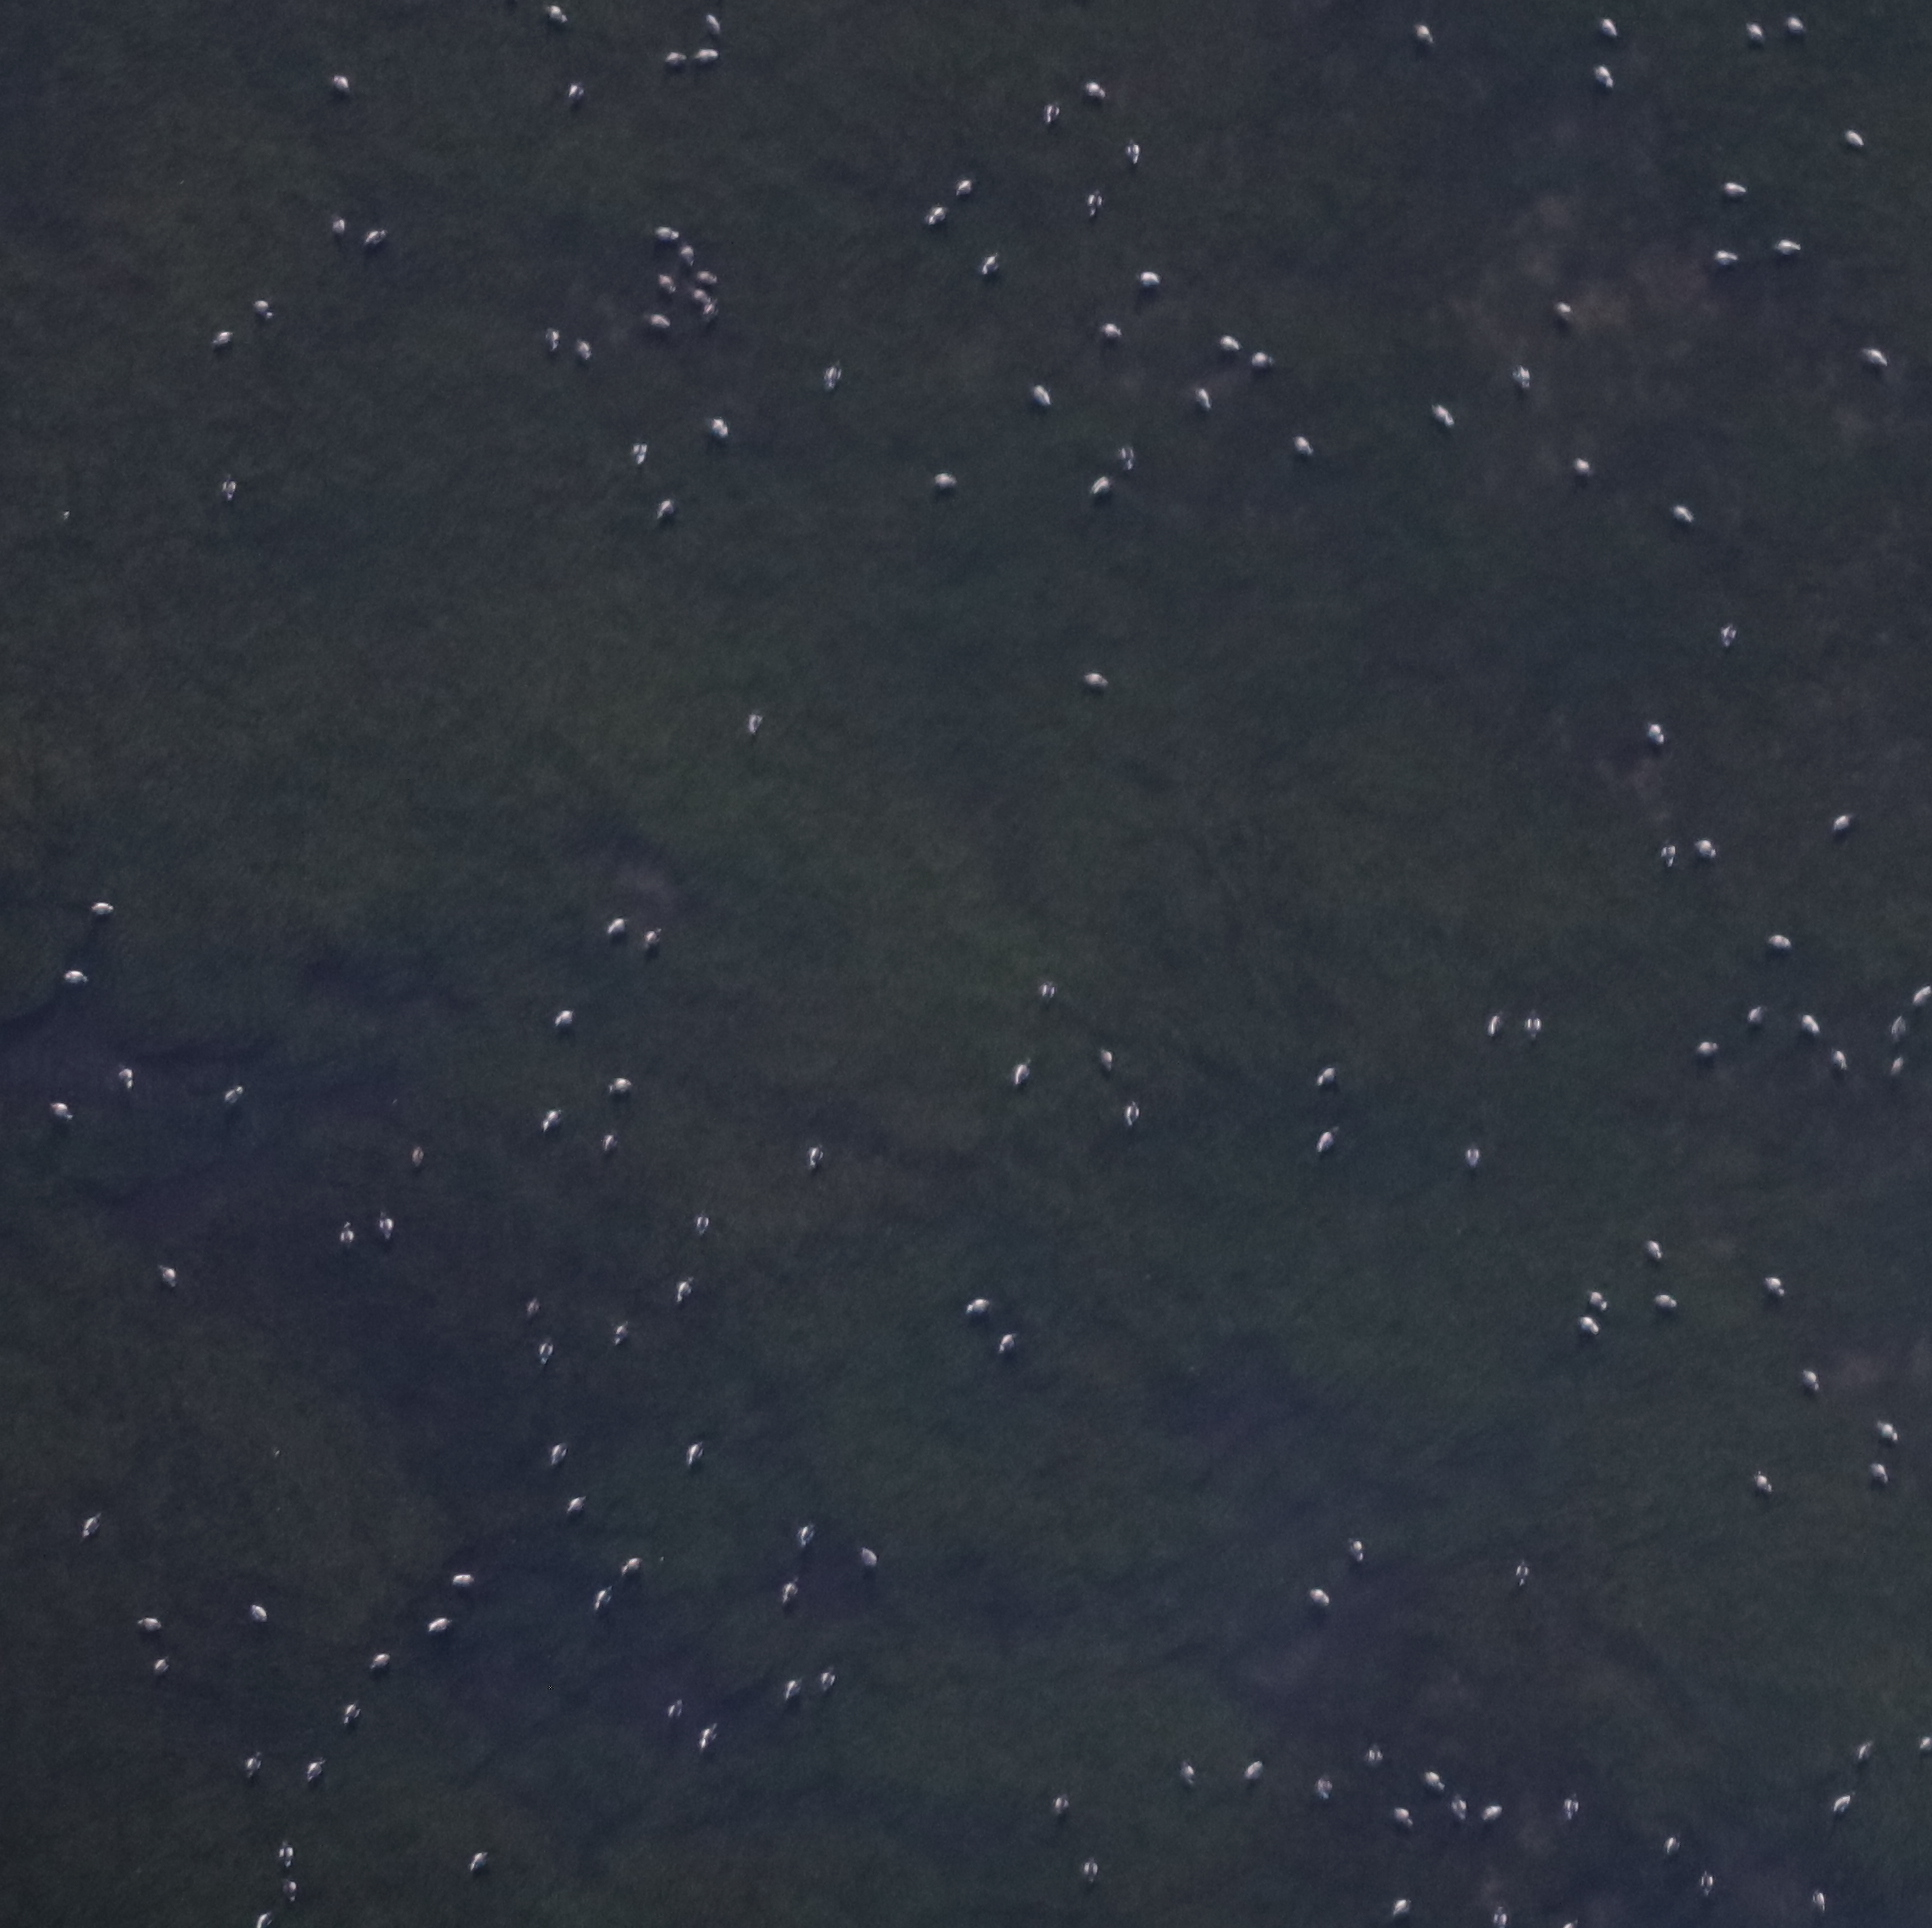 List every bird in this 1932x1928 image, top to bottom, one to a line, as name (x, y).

brant (558, 9)
brant (713, 22)
brant (1792, 22)
brant (1428, 28)
brant (1614, 28)
brant (1750, 36)
brant (710, 50)
brant (677, 57)
brant (1608, 78)
brant (1095, 81)
brant (338, 89)
brant (570, 101)
brant (1050, 108)
brant (1859, 139)
brant (1141, 147)
brant (1734, 186)
brant (975, 192)
brant (1090, 198)
brant (932, 220)
brant (337, 227)
brant (674, 233)
brant (381, 235)
brant (1792, 253)
brant (691, 255)
brant (1726, 258)
brant (989, 262)
brant (711, 280)
brant (1155, 281)
brant (664, 287)
brant (697, 292)
brant (266, 311)
brant (1566, 311)
brant (718, 314)
brant (661, 322)
brant (555, 326)
brant (1107, 326)
brant (1231, 342)
brant (221, 344)
brant (585, 354)
brant (1881, 356)
brant (1259, 365)
brant (840, 374)
brant (1526, 380)
brant (1040, 392)
brant (1200, 392)
brant (1438, 413)
brant (723, 427)
brant (644, 445)
brant (1302, 451)
brant (1120, 459)
brant (1581, 460)
brant (946, 475)
brant (227, 484)
brant (1099, 490)
brant (667, 509)
brant (1682, 510)
brant (1729, 634)
brant (1101, 674)
brant (1661, 732)
brant (754, 733)
brant (1846, 822)
brant (1719, 849)
brant (1678, 852)
brant (102, 912)
brant (615, 924)
brant (1785, 926)
brant (657, 942)
brant (84, 977)
brant (1048, 987)
brant (1932, 989)
brant (565, 1011)
brant (1758, 1018)
brant (1905, 1019)
brant (1810, 1022)
brant (1544, 1023)
brant (1491, 1028)
brant (1698, 1046)
brant (1105, 1058)
brant (1842, 1058)
brant (1907, 1066)
brant (125, 1074)
brant (1022, 1077)
brant (1320, 1080)
brant (620, 1086)
brant (241, 1094)
brant (66, 1107)
brant (552, 1109)
brant (1133, 1119)
brant (609, 1137)
brant (1321, 1139)
brant (1483, 1154)
brant (425, 1156)
brant (813, 1156)
brant (391, 1215)
brant (699, 1226)
brant (350, 1235)
brant (1654, 1255)
brant (168, 1284)
brant (688, 1284)
brant (1773, 1289)
brant (1603, 1298)
brant (1667, 1301)
brant (976, 1308)
brant (532, 1314)
brant (1596, 1328)
brant (623, 1331)
brant (1008, 1348)
brant (546, 1352)
brant (1815, 1383)
brant (1889, 1430)
brant (689, 1449)
brant (564, 1458)
brant (1759, 1473)
brant (1882, 1478)
brant (574, 1503)
brant (88, 1524)
brant (798, 1533)
brant (1355, 1551)
brant (866, 1559)
brant (627, 1562)
brant (1526, 1574)
brant (463, 1578)
brant (789, 1594)
brant (604, 1595)
brant (1321, 1595)
brant (257, 1614)
brant (149, 1624)
brant (436, 1628)
brant (377, 1657)
brant (159, 1669)
brant (836, 1680)
brant (792, 1693)
brant (664, 1709)
brant (352, 1722)
brant (700, 1737)
brant (1869, 1745)
brant (253, 1758)
brant (1375, 1760)
brant (1259, 1769)
brant (1191, 1772)
brant (1432, 1773)
brant (314, 1776)
brant (1332, 1791)
brant (1569, 1802)
brant (1841, 1802)
brant (1461, 1804)
brant (1071, 1805)
brant (1494, 1806)
brant (1403, 1819)
brant (1672, 1844)
brant (296, 1850)
brant (478, 1864)
brant (1089, 1873)
brant (1703, 1881)
brant (289, 1896)
brant (1823, 1903)
brant (1497, 1912)
brant (1401, 1914)
brant (262, 1922)